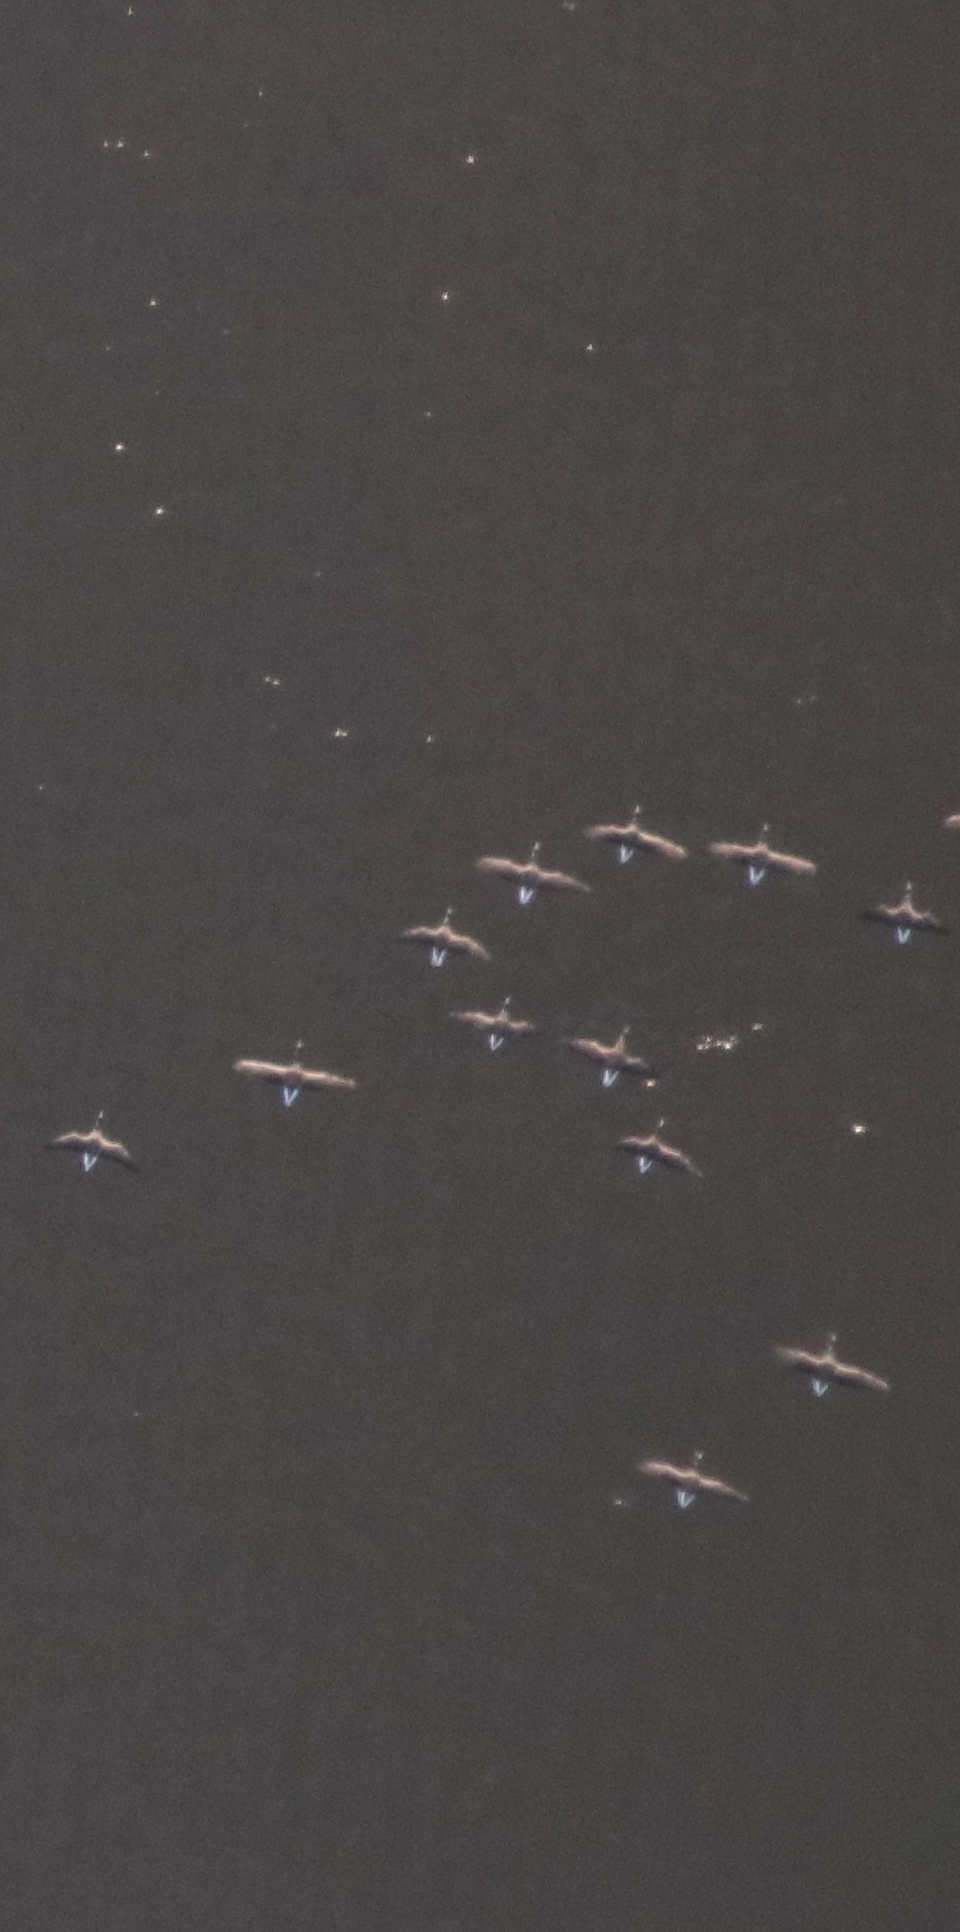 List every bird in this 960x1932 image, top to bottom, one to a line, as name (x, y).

brant (632, 843)
brant (755, 856)
brant (526, 884)
brant (910, 920)
brant (448, 938)
brant (497, 1025)
brant (617, 1061)
brant (295, 1077)
brant (87, 1144)
brant (650, 1150)
brant (825, 1370)
brant (693, 1480)